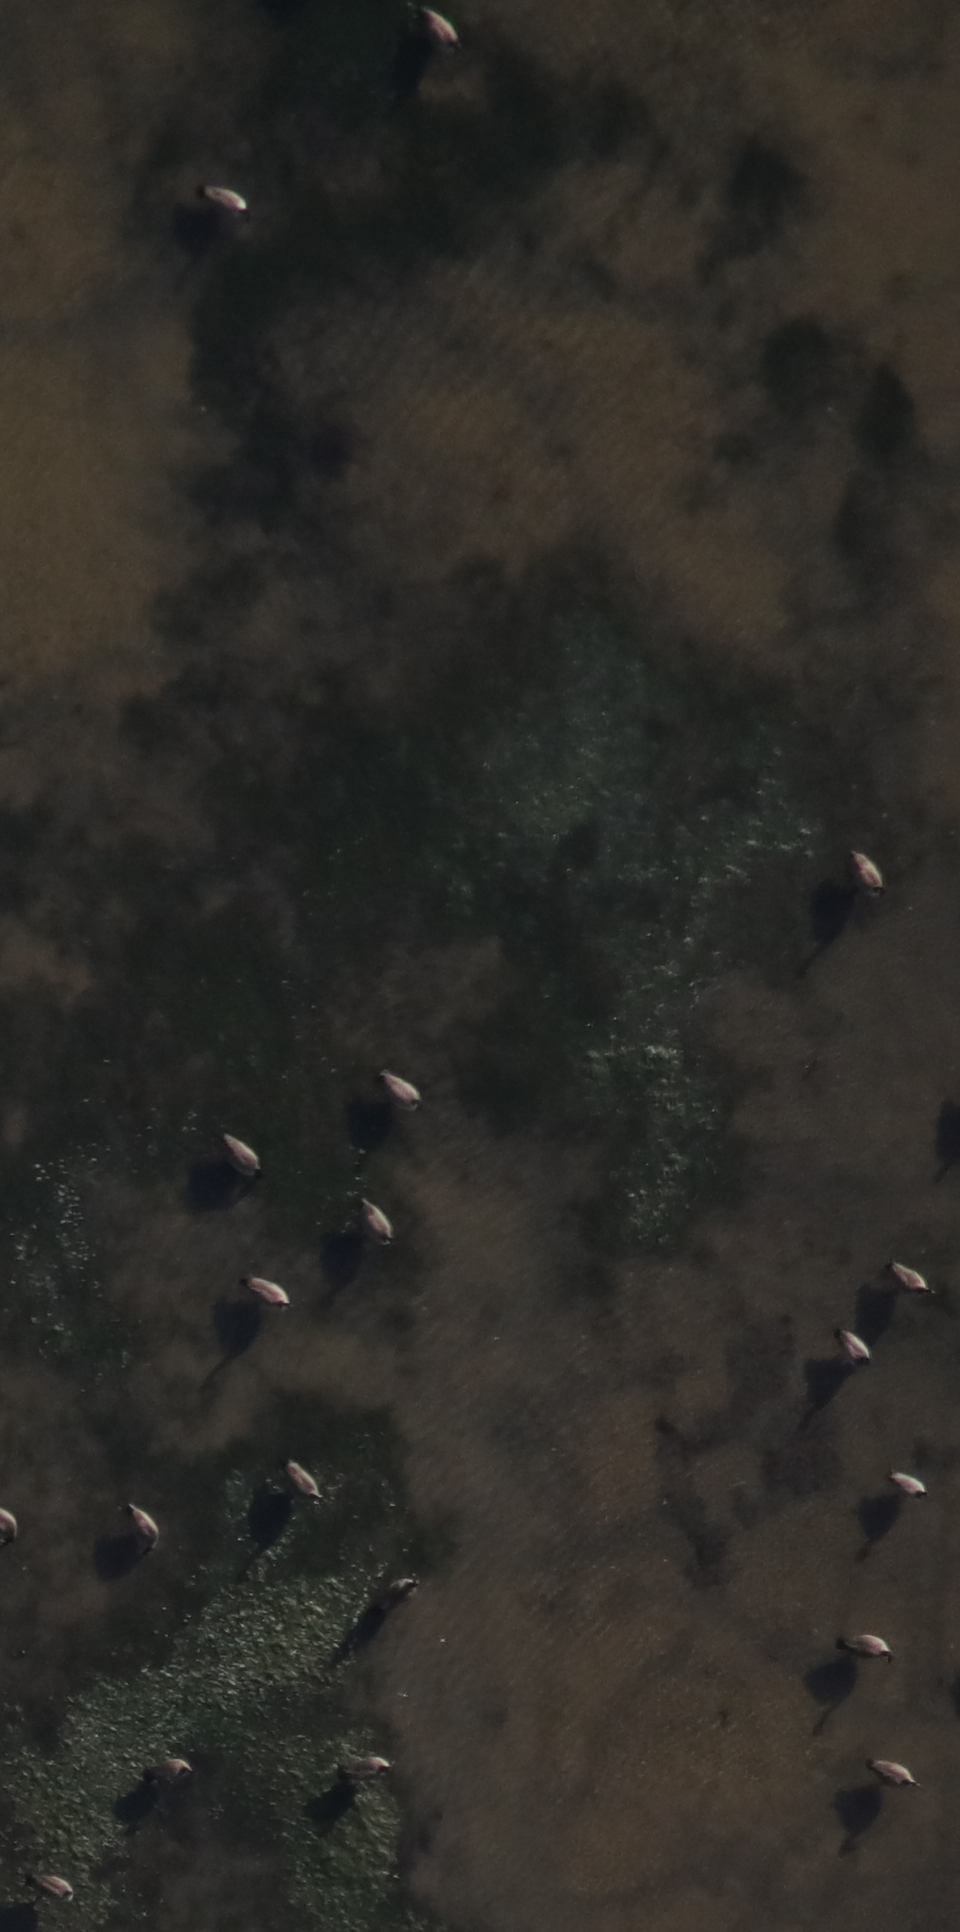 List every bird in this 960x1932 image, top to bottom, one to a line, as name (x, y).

Canada goose (439, 31)
Canada goose (224, 201)
Canada goose (865, 873)
Canada goose (397, 1092)
Canada goose (240, 1156)
Canada goose (375, 1222)
Canada goose (908, 1278)
Canada goose (266, 1291)
Canada goose (852, 1346)
Canada goose (299, 1480)
Canada goose (909, 1484)
Canada goose (143, 1524)
Canada goose (399, 1591)
Canada goose (866, 1644)
Canada goose (373, 1767)
Canada goose (168, 1771)
Canada goose (893, 1774)
Canada goose (59, 1891)